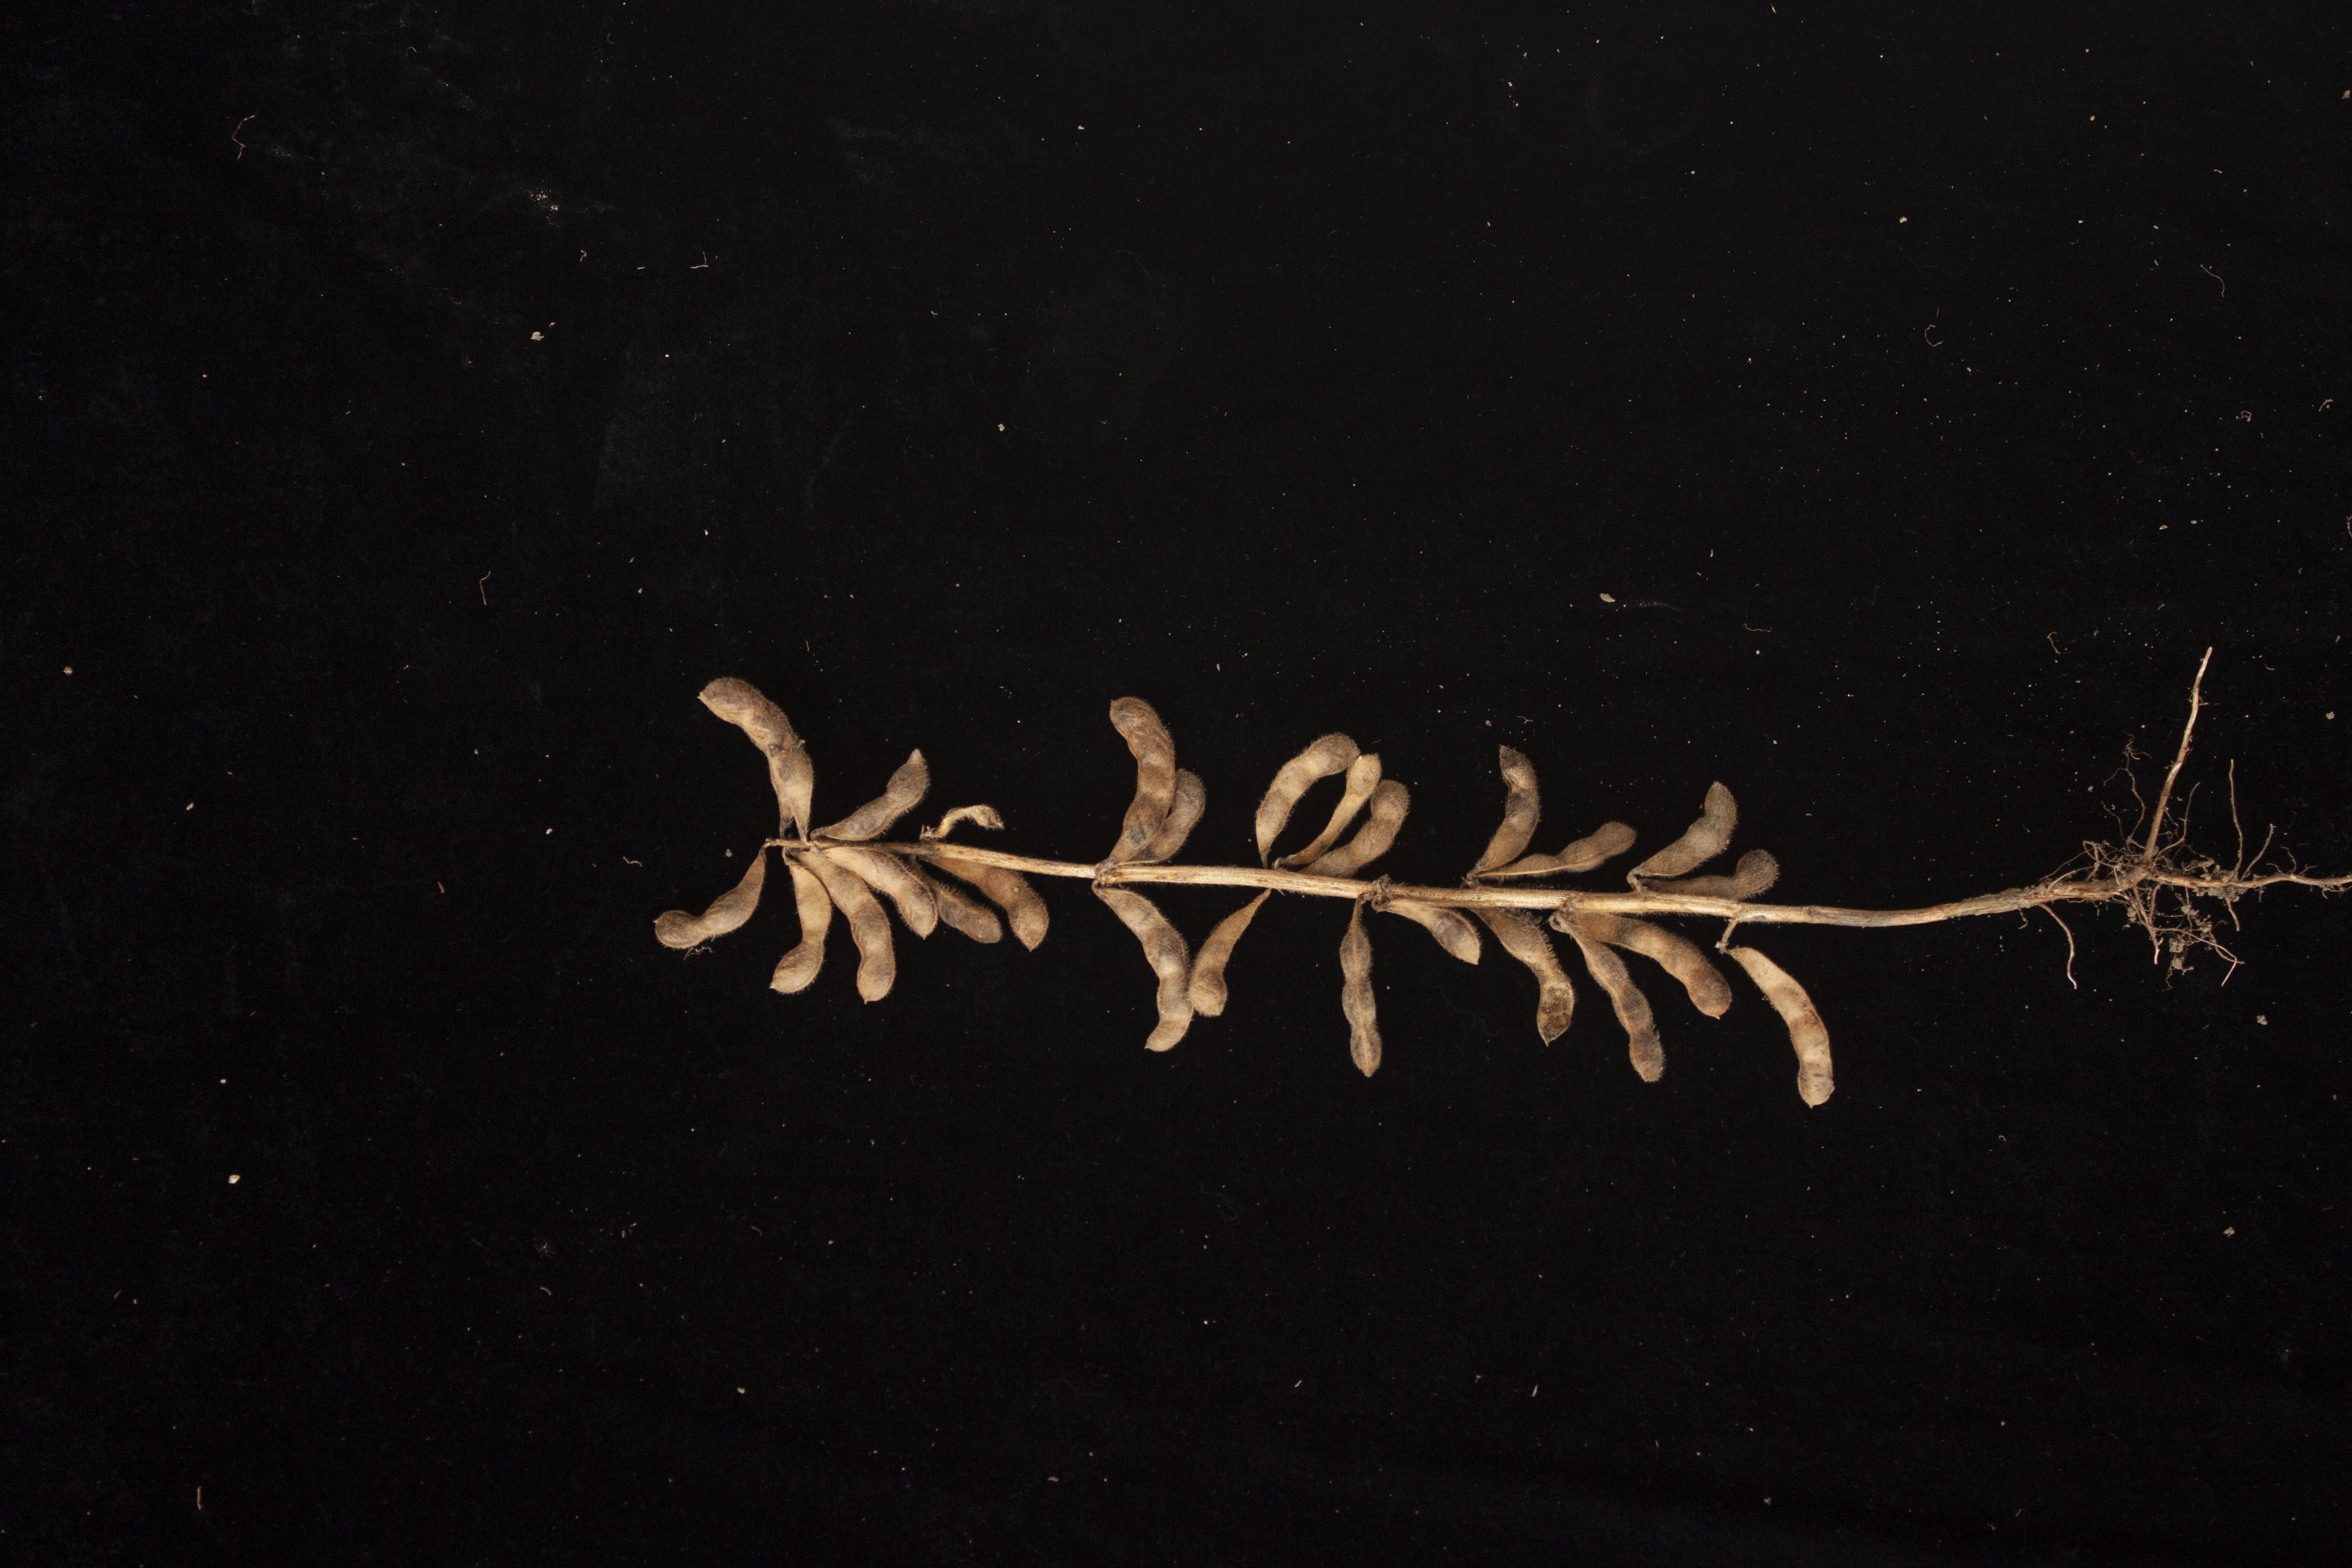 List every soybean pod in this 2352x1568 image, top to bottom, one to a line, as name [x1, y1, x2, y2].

soybean pod [699, 679, 811, 847]
soybean pod [1099, 697, 1175, 876]
soybean pod [1255, 733, 1361, 864]
soybean pod [1472, 747, 1539, 876]
soybean pod [815, 750, 927, 844]
soybean pod [1277, 758, 1380, 866]
soybean pod [1126, 772, 1204, 865]
soybean pod [1309, 782, 1409, 878]
soybean pod [1631, 783, 1735, 879]
soybean pod [1480, 825, 1636, 874]
soybean pod [820, 843, 936, 938]
soybean pod [1649, 849, 1779, 898]
soybean pod [797, 852, 896, 1001]
soybean pod [655, 855, 763, 949]
soybean pod [922, 857, 1050, 950]
soybean pod [770, 863, 832, 994]
soybean pod [920, 875, 1003, 944]
soybean pod [1096, 887, 1191, 1051]
soybean pod [1189, 889, 1266, 1019]
soybean pod [1383, 897, 1479, 966]
soybean pod [1341, 898, 1380, 1075]
soybean pod [1480, 910, 1574, 1046]
soybean pod [1570, 914, 1729, 1015]
soybean pod [1563, 920, 1664, 1084]
soybean pod [1729, 948, 1832, 1106]